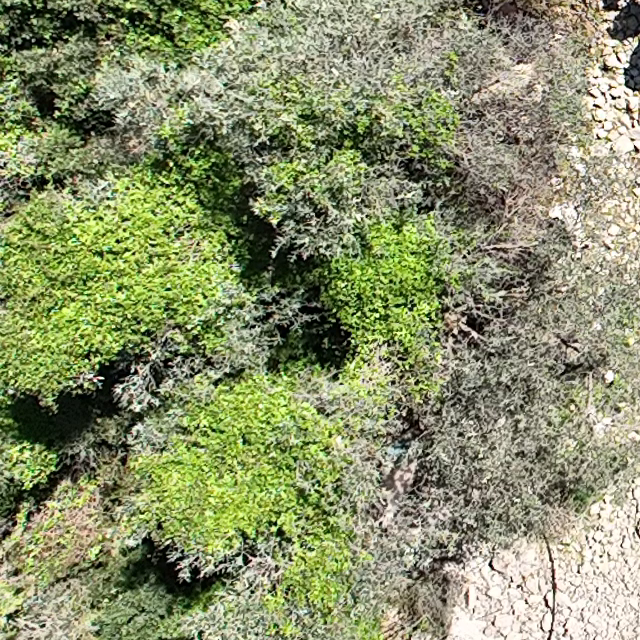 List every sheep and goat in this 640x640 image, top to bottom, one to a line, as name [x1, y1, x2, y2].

sheep [633, 0, 639, 5]